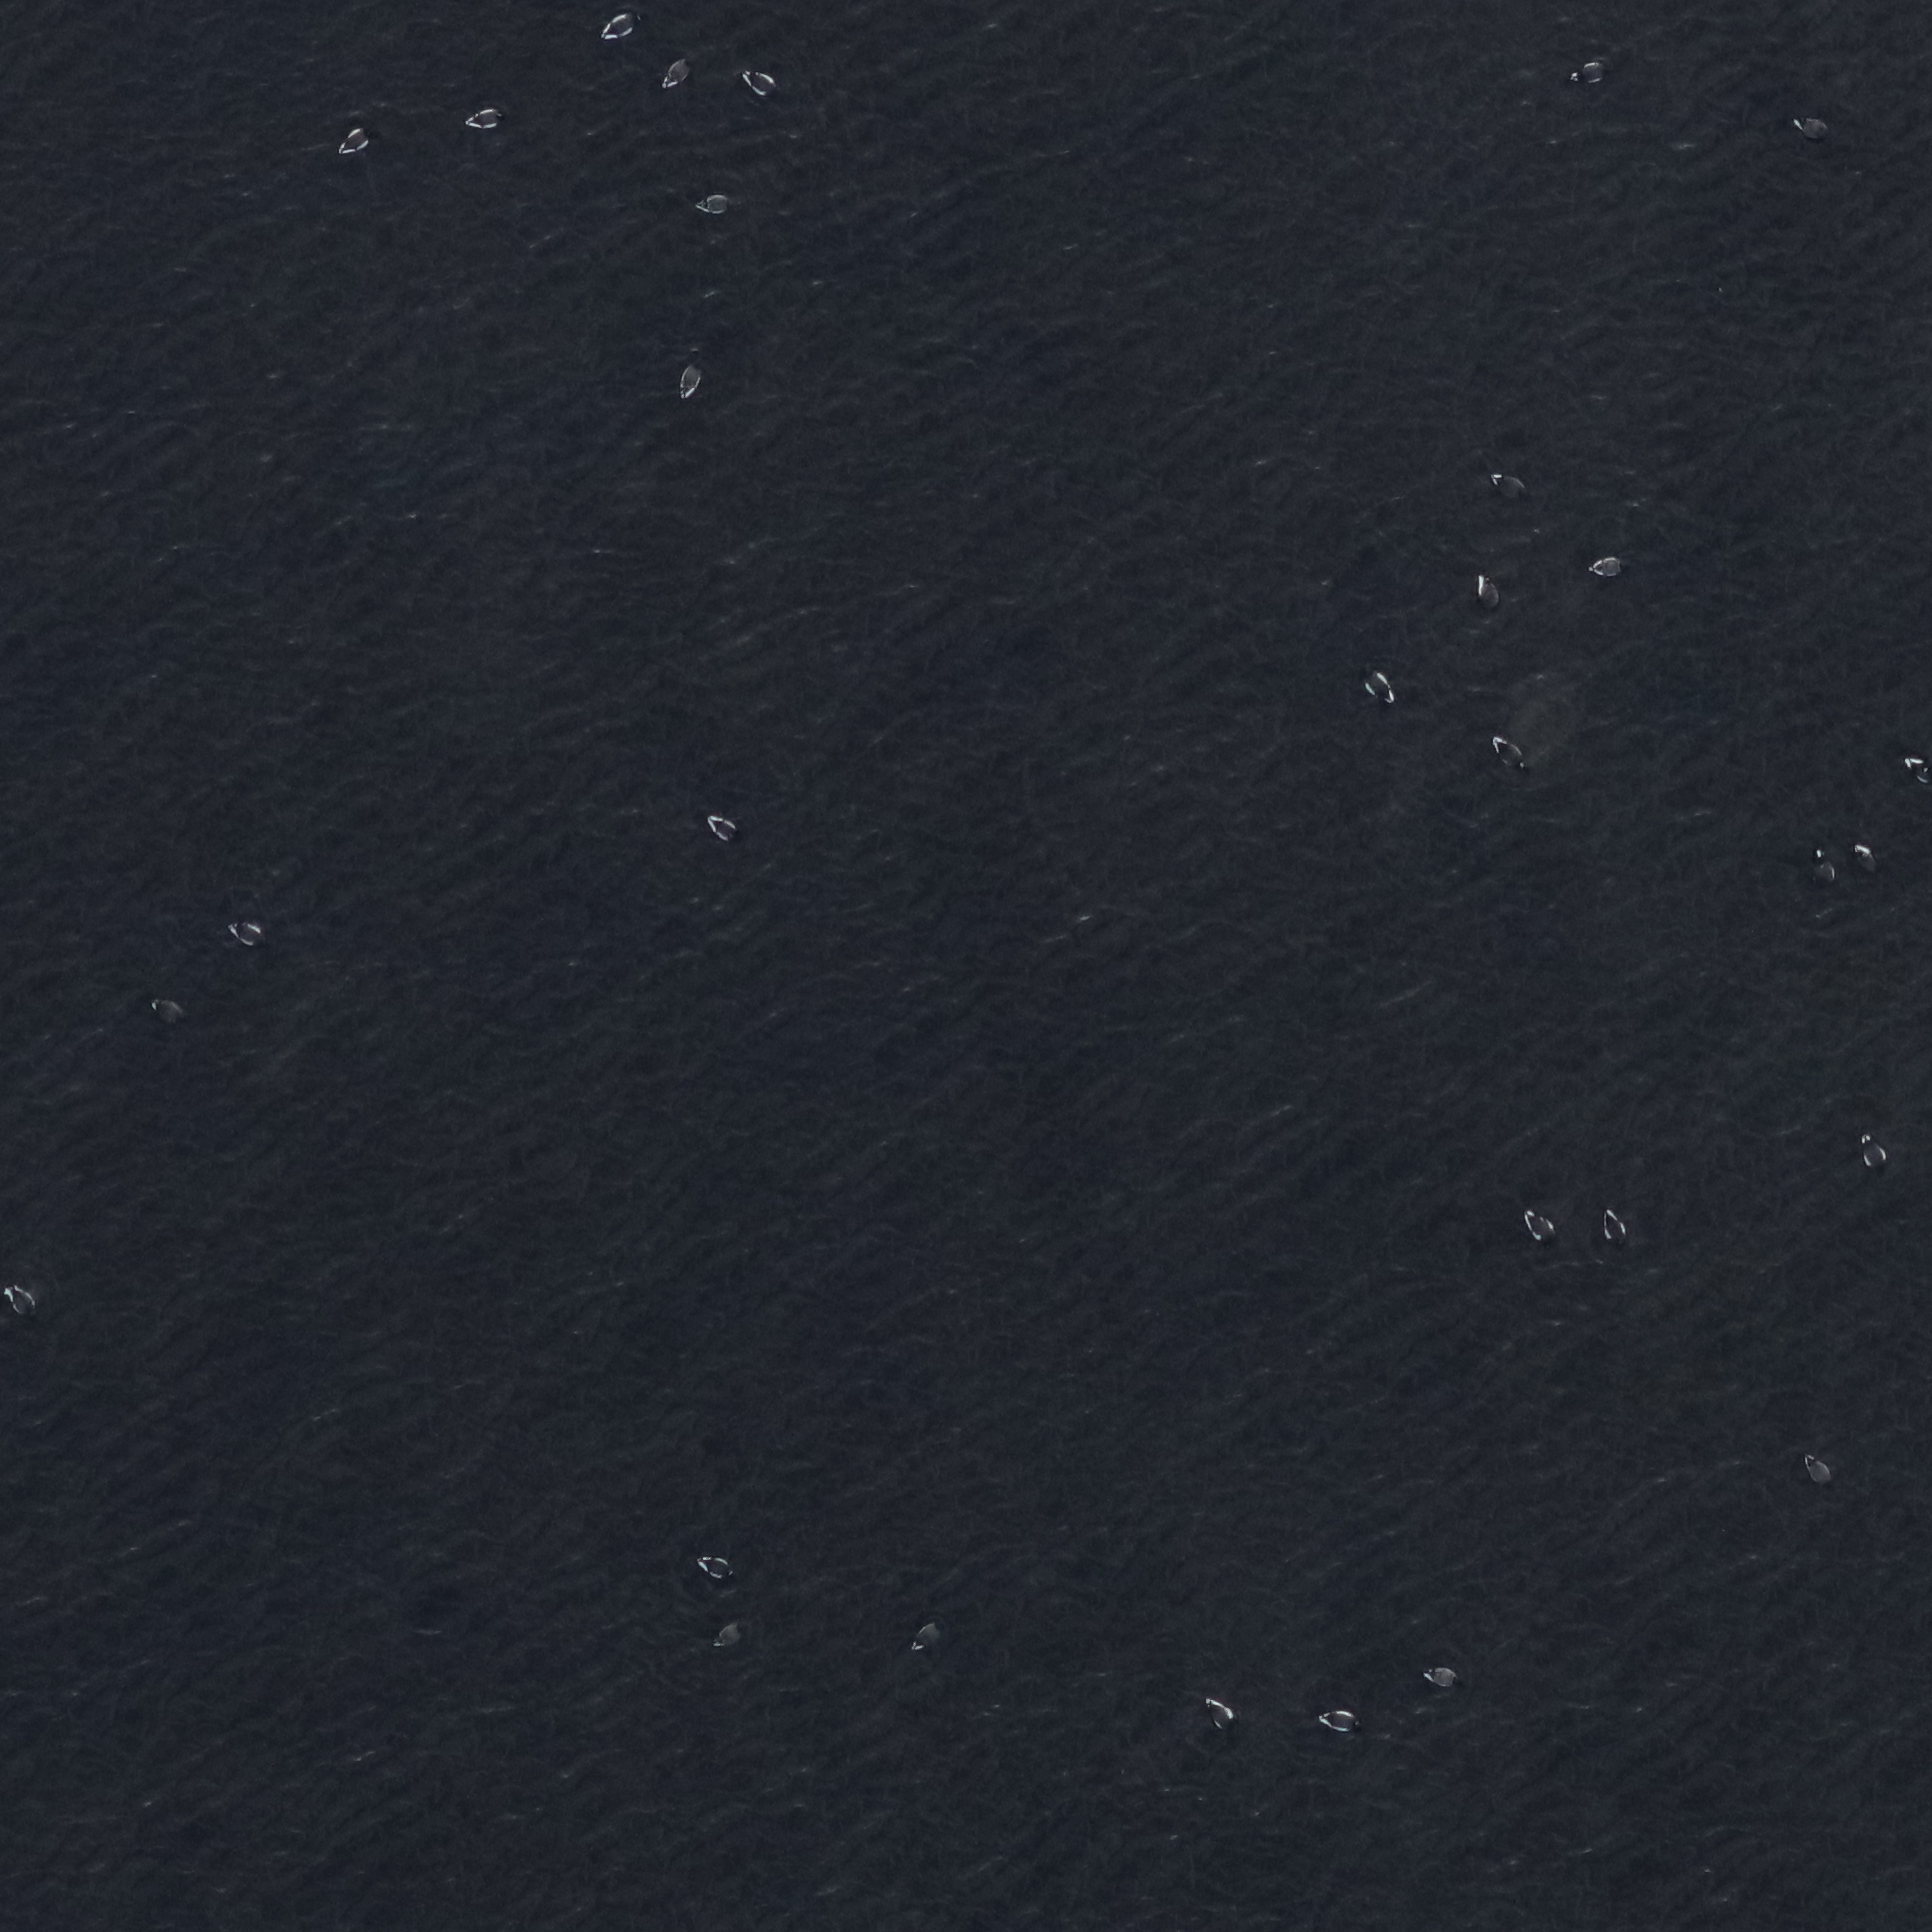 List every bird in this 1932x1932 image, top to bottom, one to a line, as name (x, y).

brant (620, 25)
brant (677, 69)
brant (1592, 73)
brant (761, 83)
brant (487, 119)
brant (1812, 128)
brant (356, 141)
brant (716, 202)
brant (691, 376)
brant (1510, 486)
brant (1611, 565)
brant (1488, 591)
brant (1379, 686)
brant (1511, 752)
brant (1922, 770)
brant (725, 827)
brant (1865, 858)
brant (1824, 870)
brant (245, 932)
brant (167, 1010)
brant (1874, 1154)
brant (1539, 1226)
brant (1613, 1230)
brant (21, 1301)
brant (1820, 1472)
brant (717, 1571)
brant (928, 1634)
brant (729, 1636)
brant (1443, 1677)
brant (1220, 1713)
brant (1342, 1722)